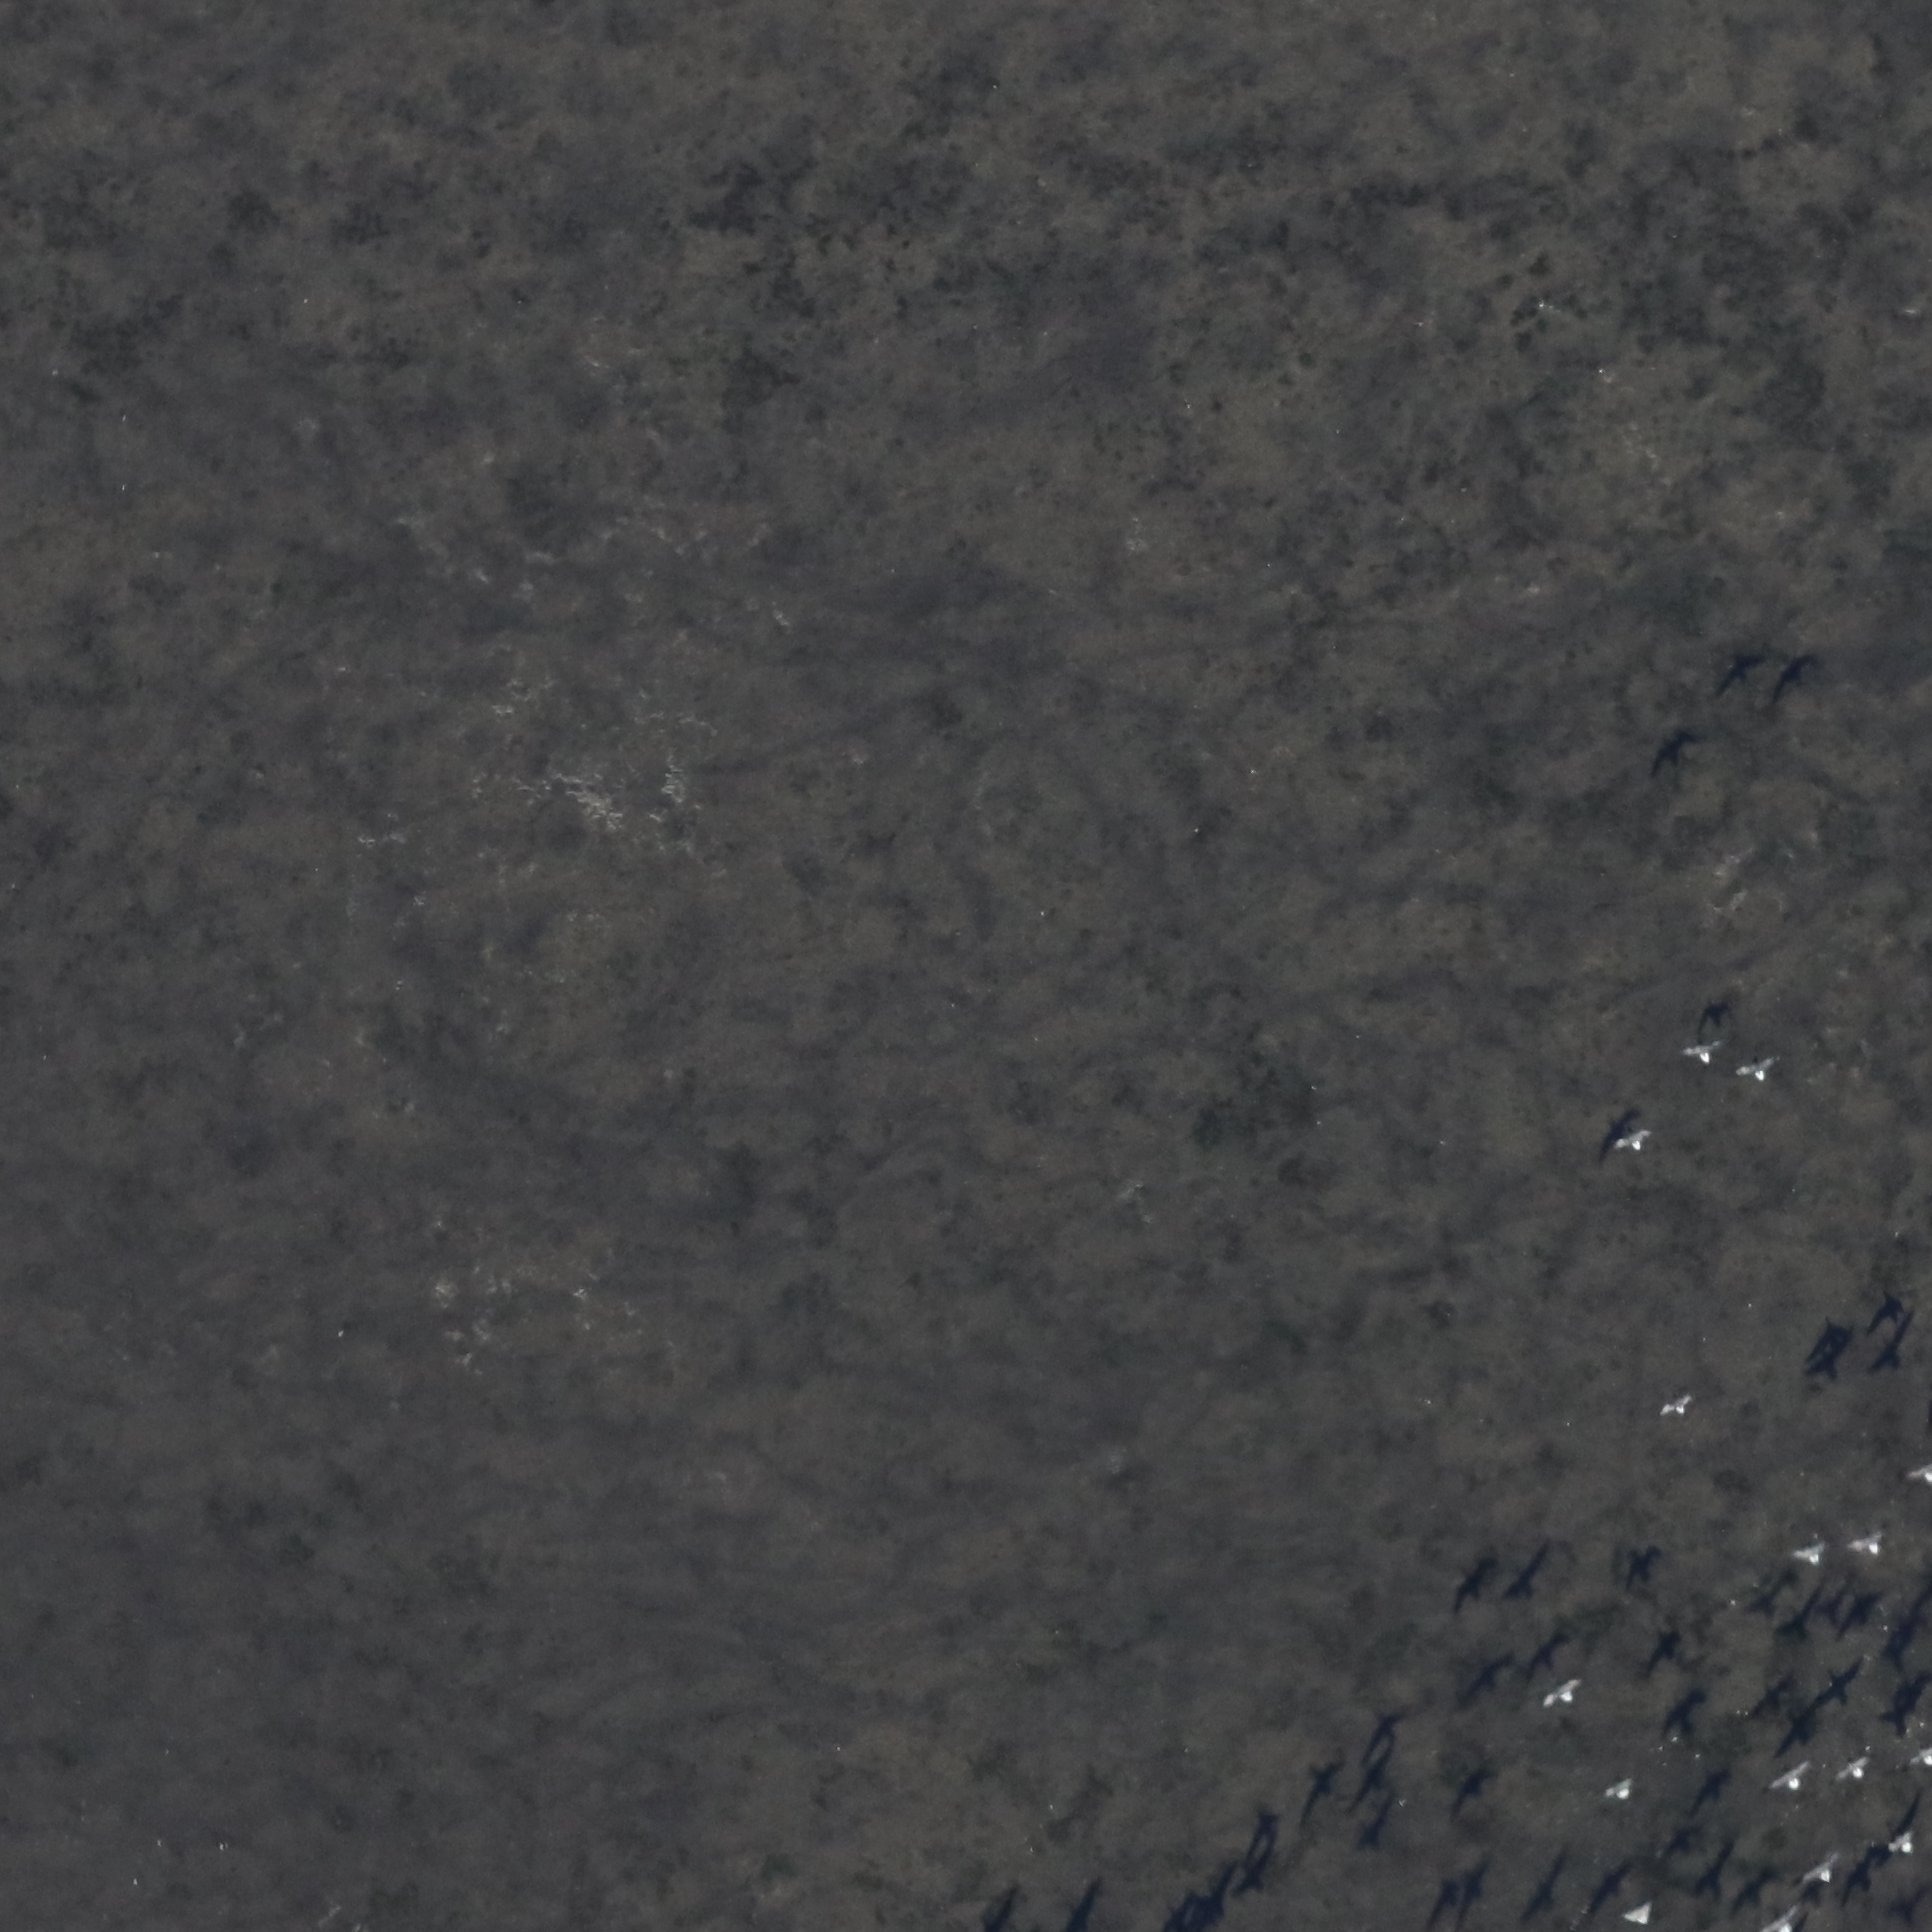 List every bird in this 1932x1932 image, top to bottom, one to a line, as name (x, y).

brant (1704, 1055)
brant (1757, 1067)
brant (1642, 1134)
brant (1682, 1419)
brant (1926, 1472)
brant (1865, 1542)
brant (1819, 1553)
brant (1574, 1691)
brant (1909, 1763)
brant (1864, 1771)
brant (1793, 1787)
brant (1622, 1793)
brant (1907, 1840)
brant (1822, 1872)
brant (1649, 1918)